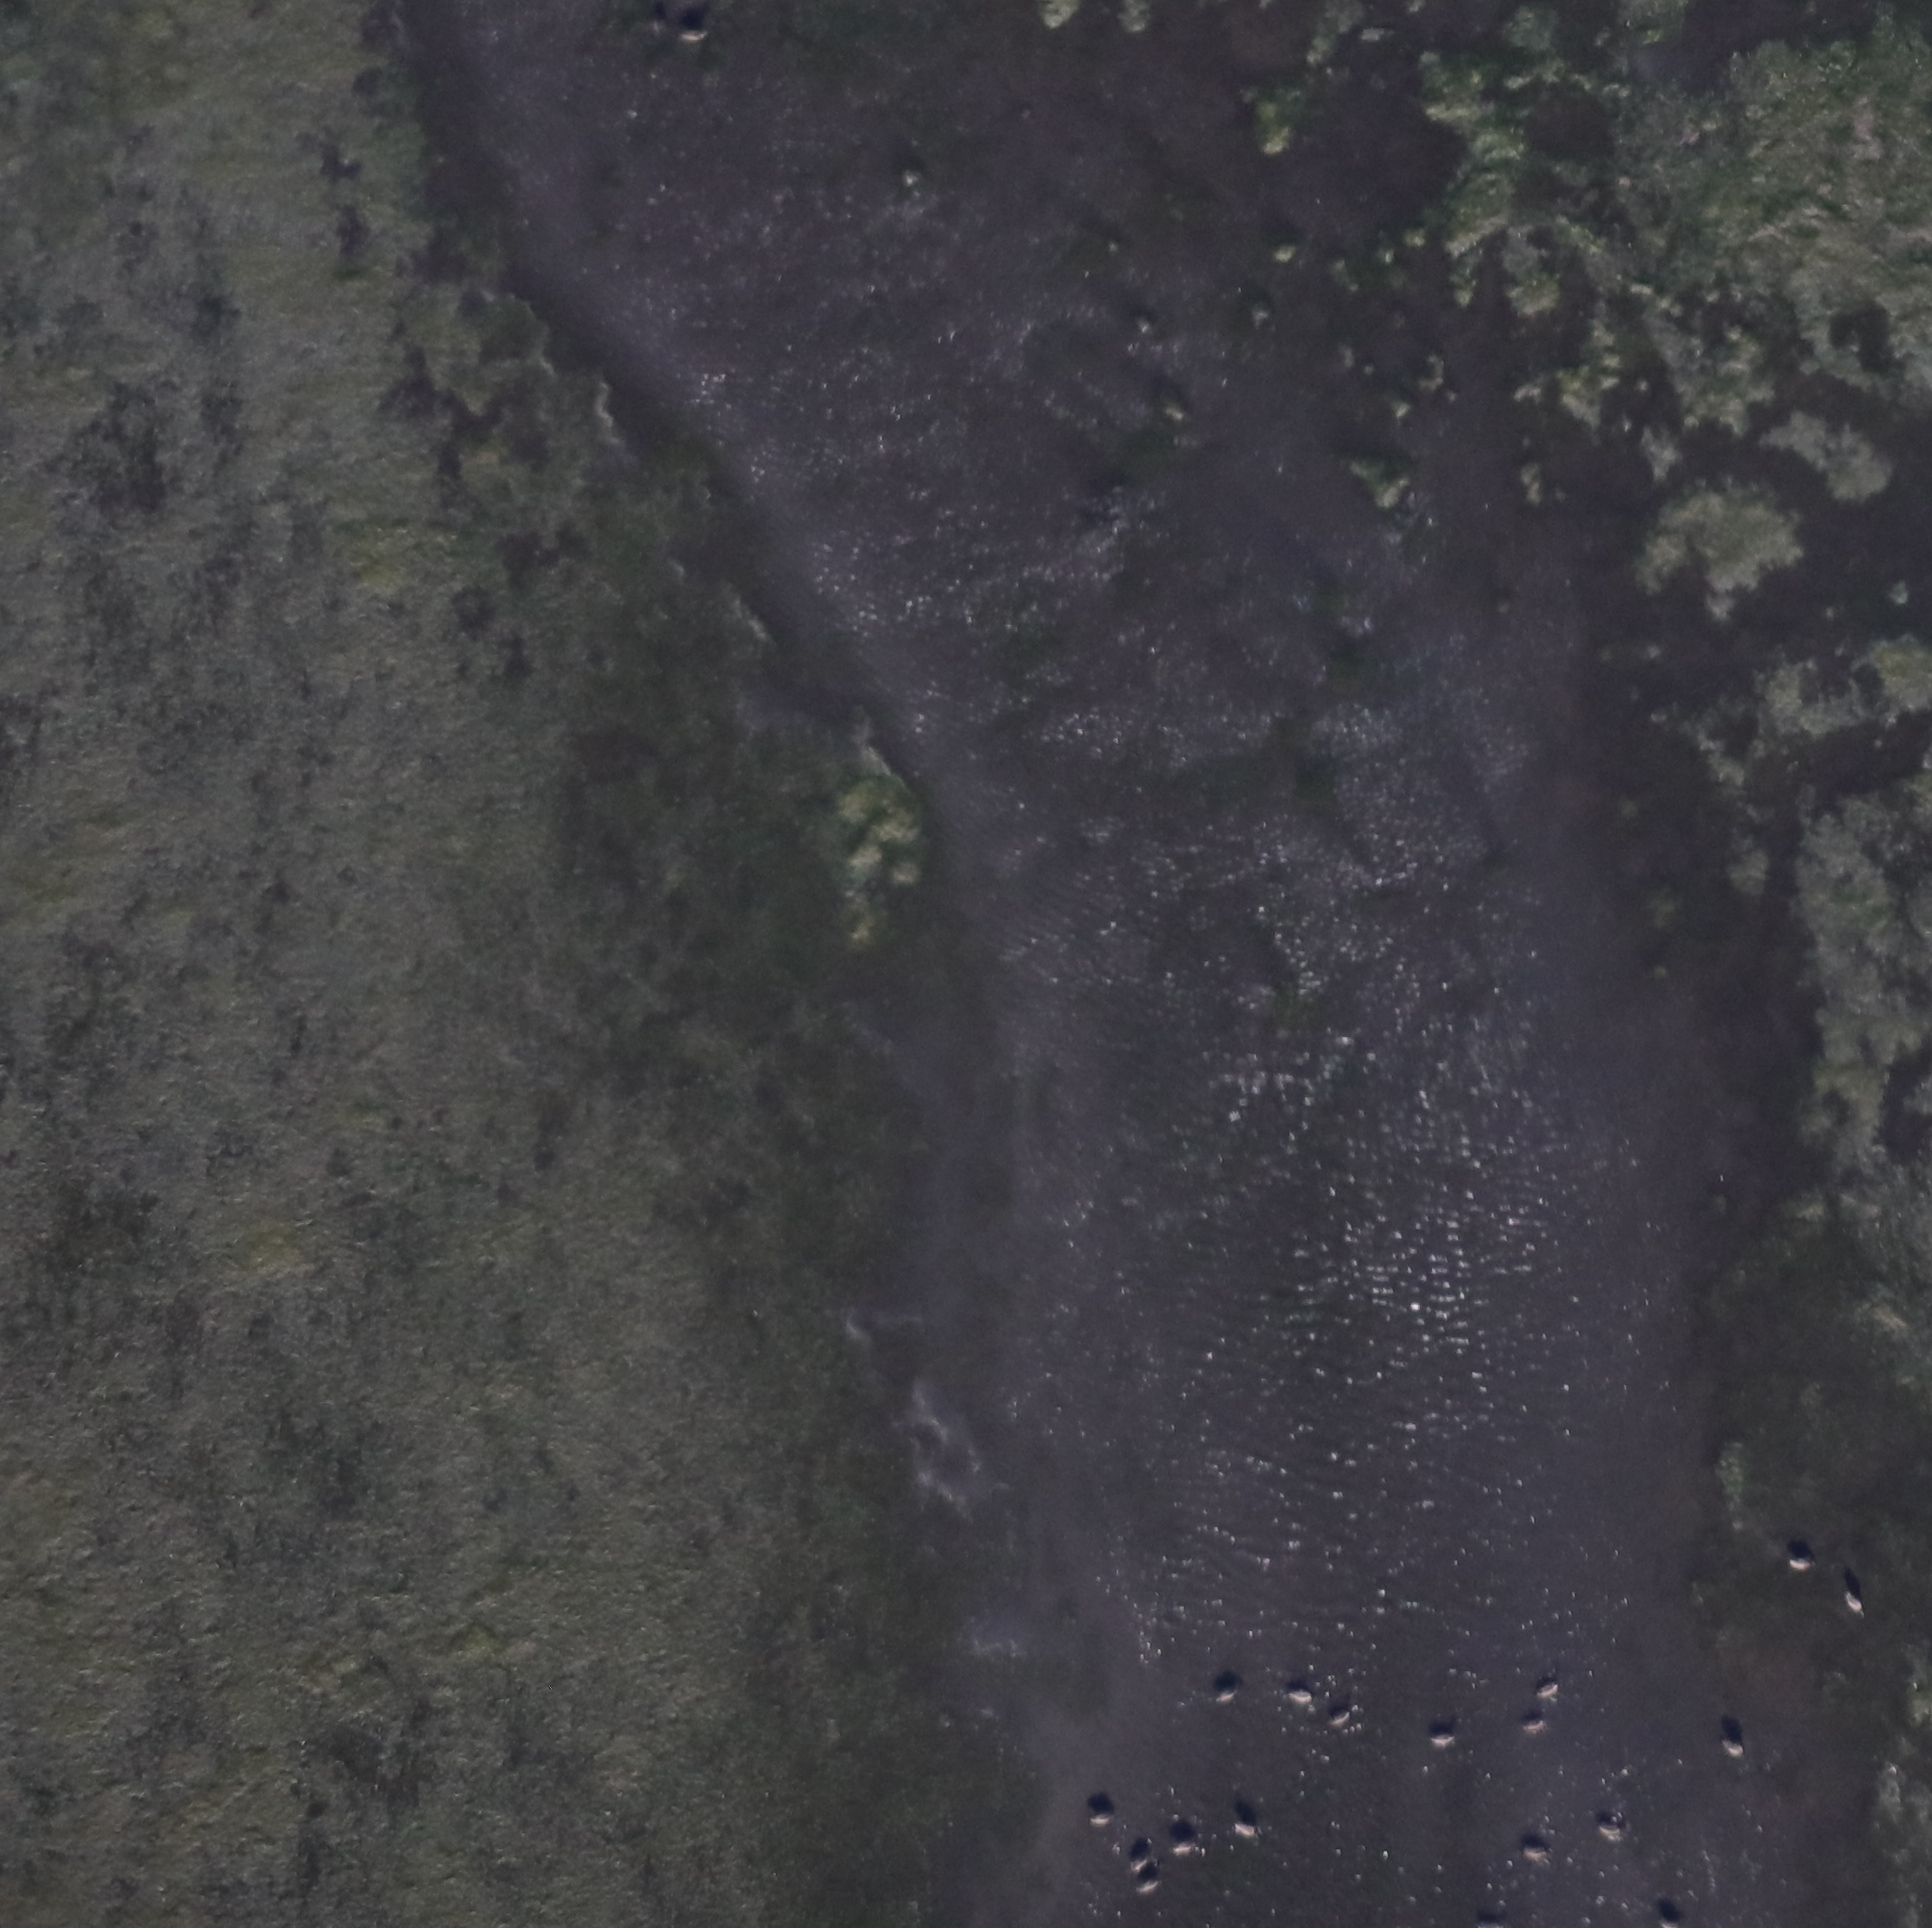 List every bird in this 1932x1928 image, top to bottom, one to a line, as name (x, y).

Canada goose (656, 23)
Canada goose (694, 34)
Canada goose (1802, 1563)
Canada goose (1856, 1604)
Canada goose (1546, 1690)
Canada goose (1228, 1692)
Canada goose (1300, 1696)
Canada goose (1338, 1714)
Canada goose (1533, 1721)
Canada goose (1445, 1737)
Canada goose (1732, 1747)
Canada goose (1102, 1817)
Canada goose (1246, 1830)
Canada goose (1610, 1830)
Canada goose (1190, 1846)
Canada goose (1540, 1852)
Canada goose (1136, 1863)
Canada goose (1146, 1886)
Canada goose (1671, 1922)